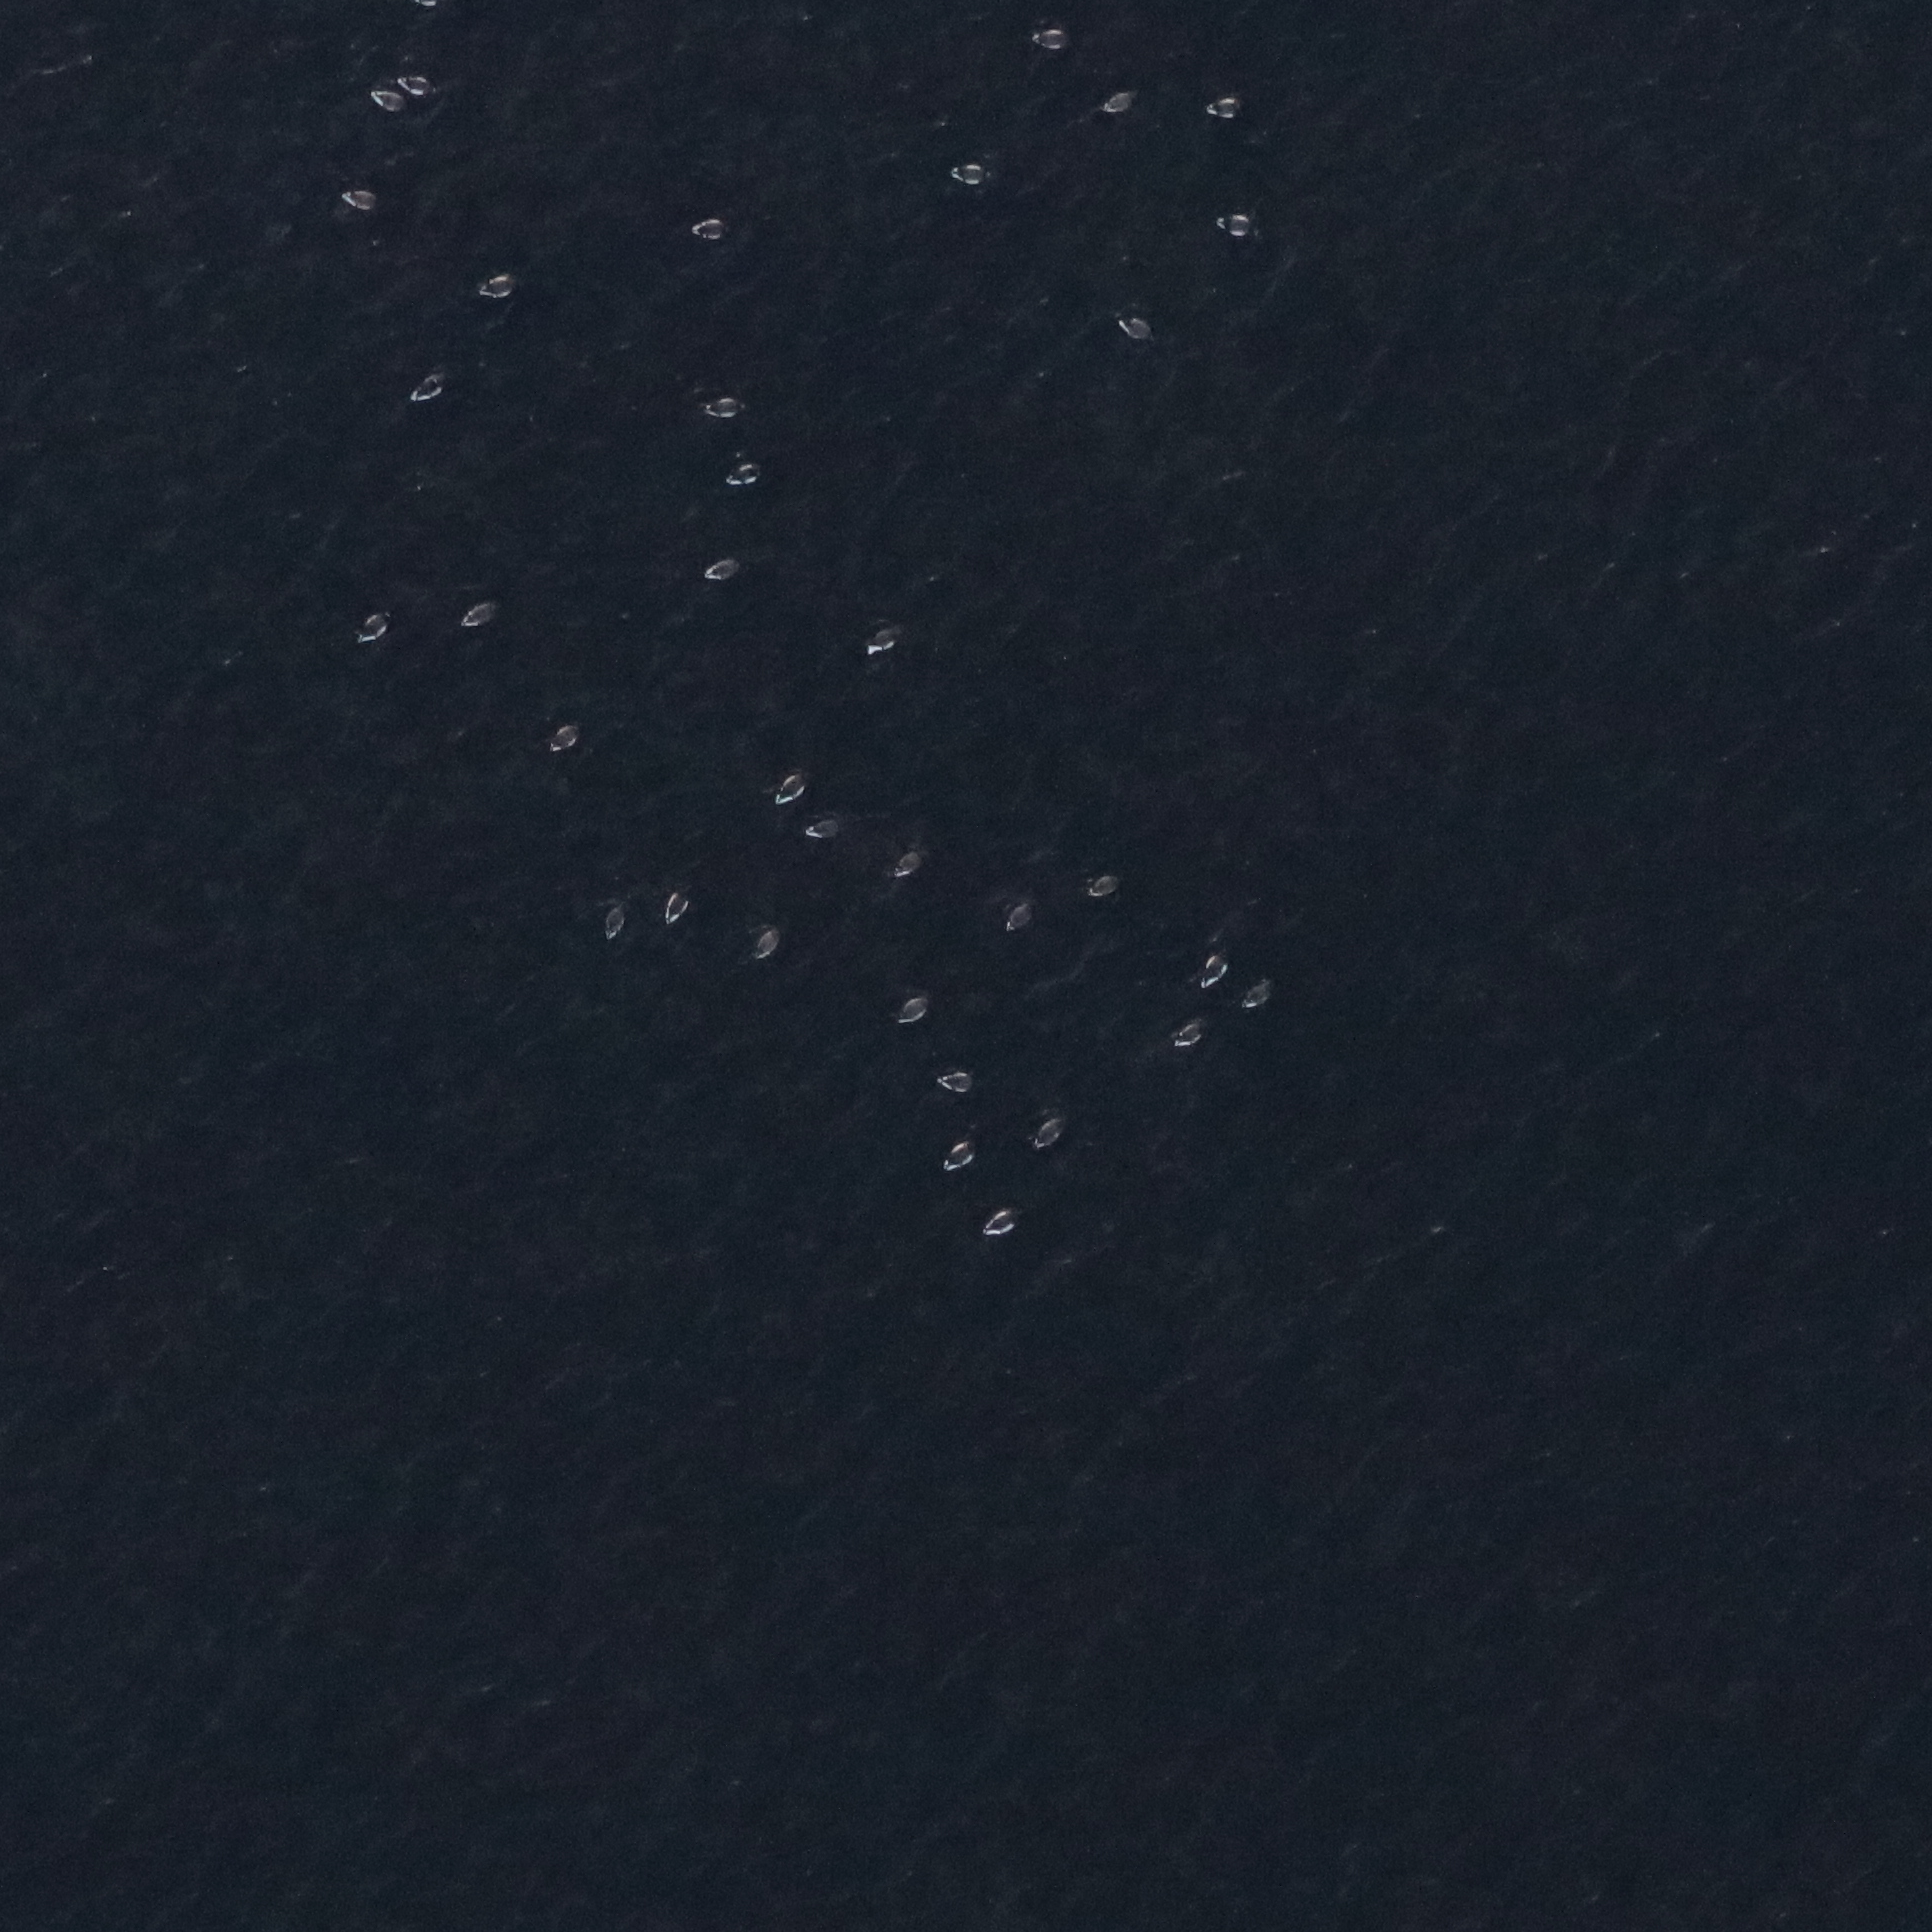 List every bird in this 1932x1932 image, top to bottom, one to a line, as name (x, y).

brant (1051, 38)
brant (417, 85)
brant (389, 100)
brant (1121, 104)
brant (1226, 107)
brant (974, 174)
brant (363, 199)
brant (1237, 224)
brant (712, 230)
brant (499, 287)
brant (1137, 328)
brant (430, 386)
brant (723, 407)
brant (742, 470)
brant (727, 569)
brant (482, 614)
brant (374, 625)
brant (885, 639)
brant (564, 737)
brant (792, 787)
brant (826, 828)
brant (910, 861)
brant (1107, 885)
brant (677, 905)
brant (1021, 915)
brant (614, 919)
brant (766, 940)
brant (1215, 966)
brant (1257, 994)
brant (913, 1011)
brant (1193, 1032)
brant (958, 1082)
brant (1050, 1131)
brant (959, 1155)
brant (1003, 1223)